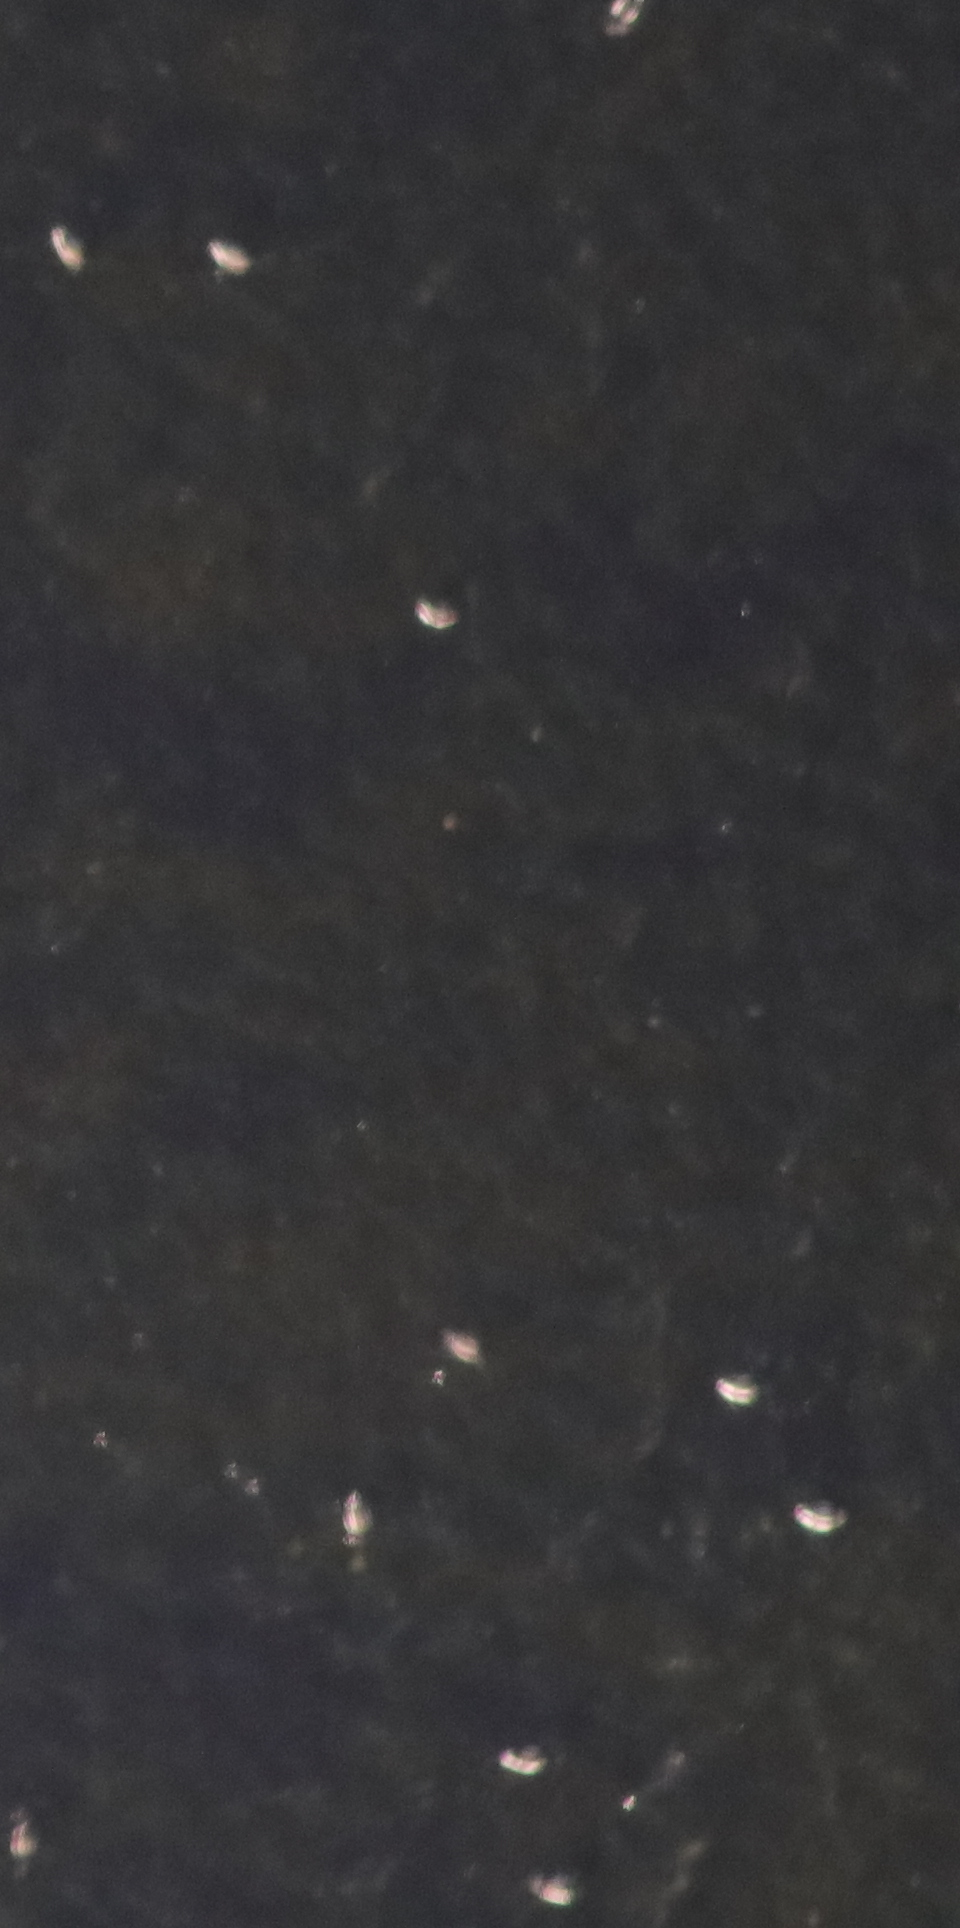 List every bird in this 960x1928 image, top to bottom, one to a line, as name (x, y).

brant (624, 10)
other bird (70, 256)
other bird (233, 259)
other bird (435, 614)
other bird (467, 1351)
other bird (738, 1390)
brant (352, 1514)
other bird (818, 1516)
other bird (528, 1765)
brant (23, 1845)
other bird (552, 1884)